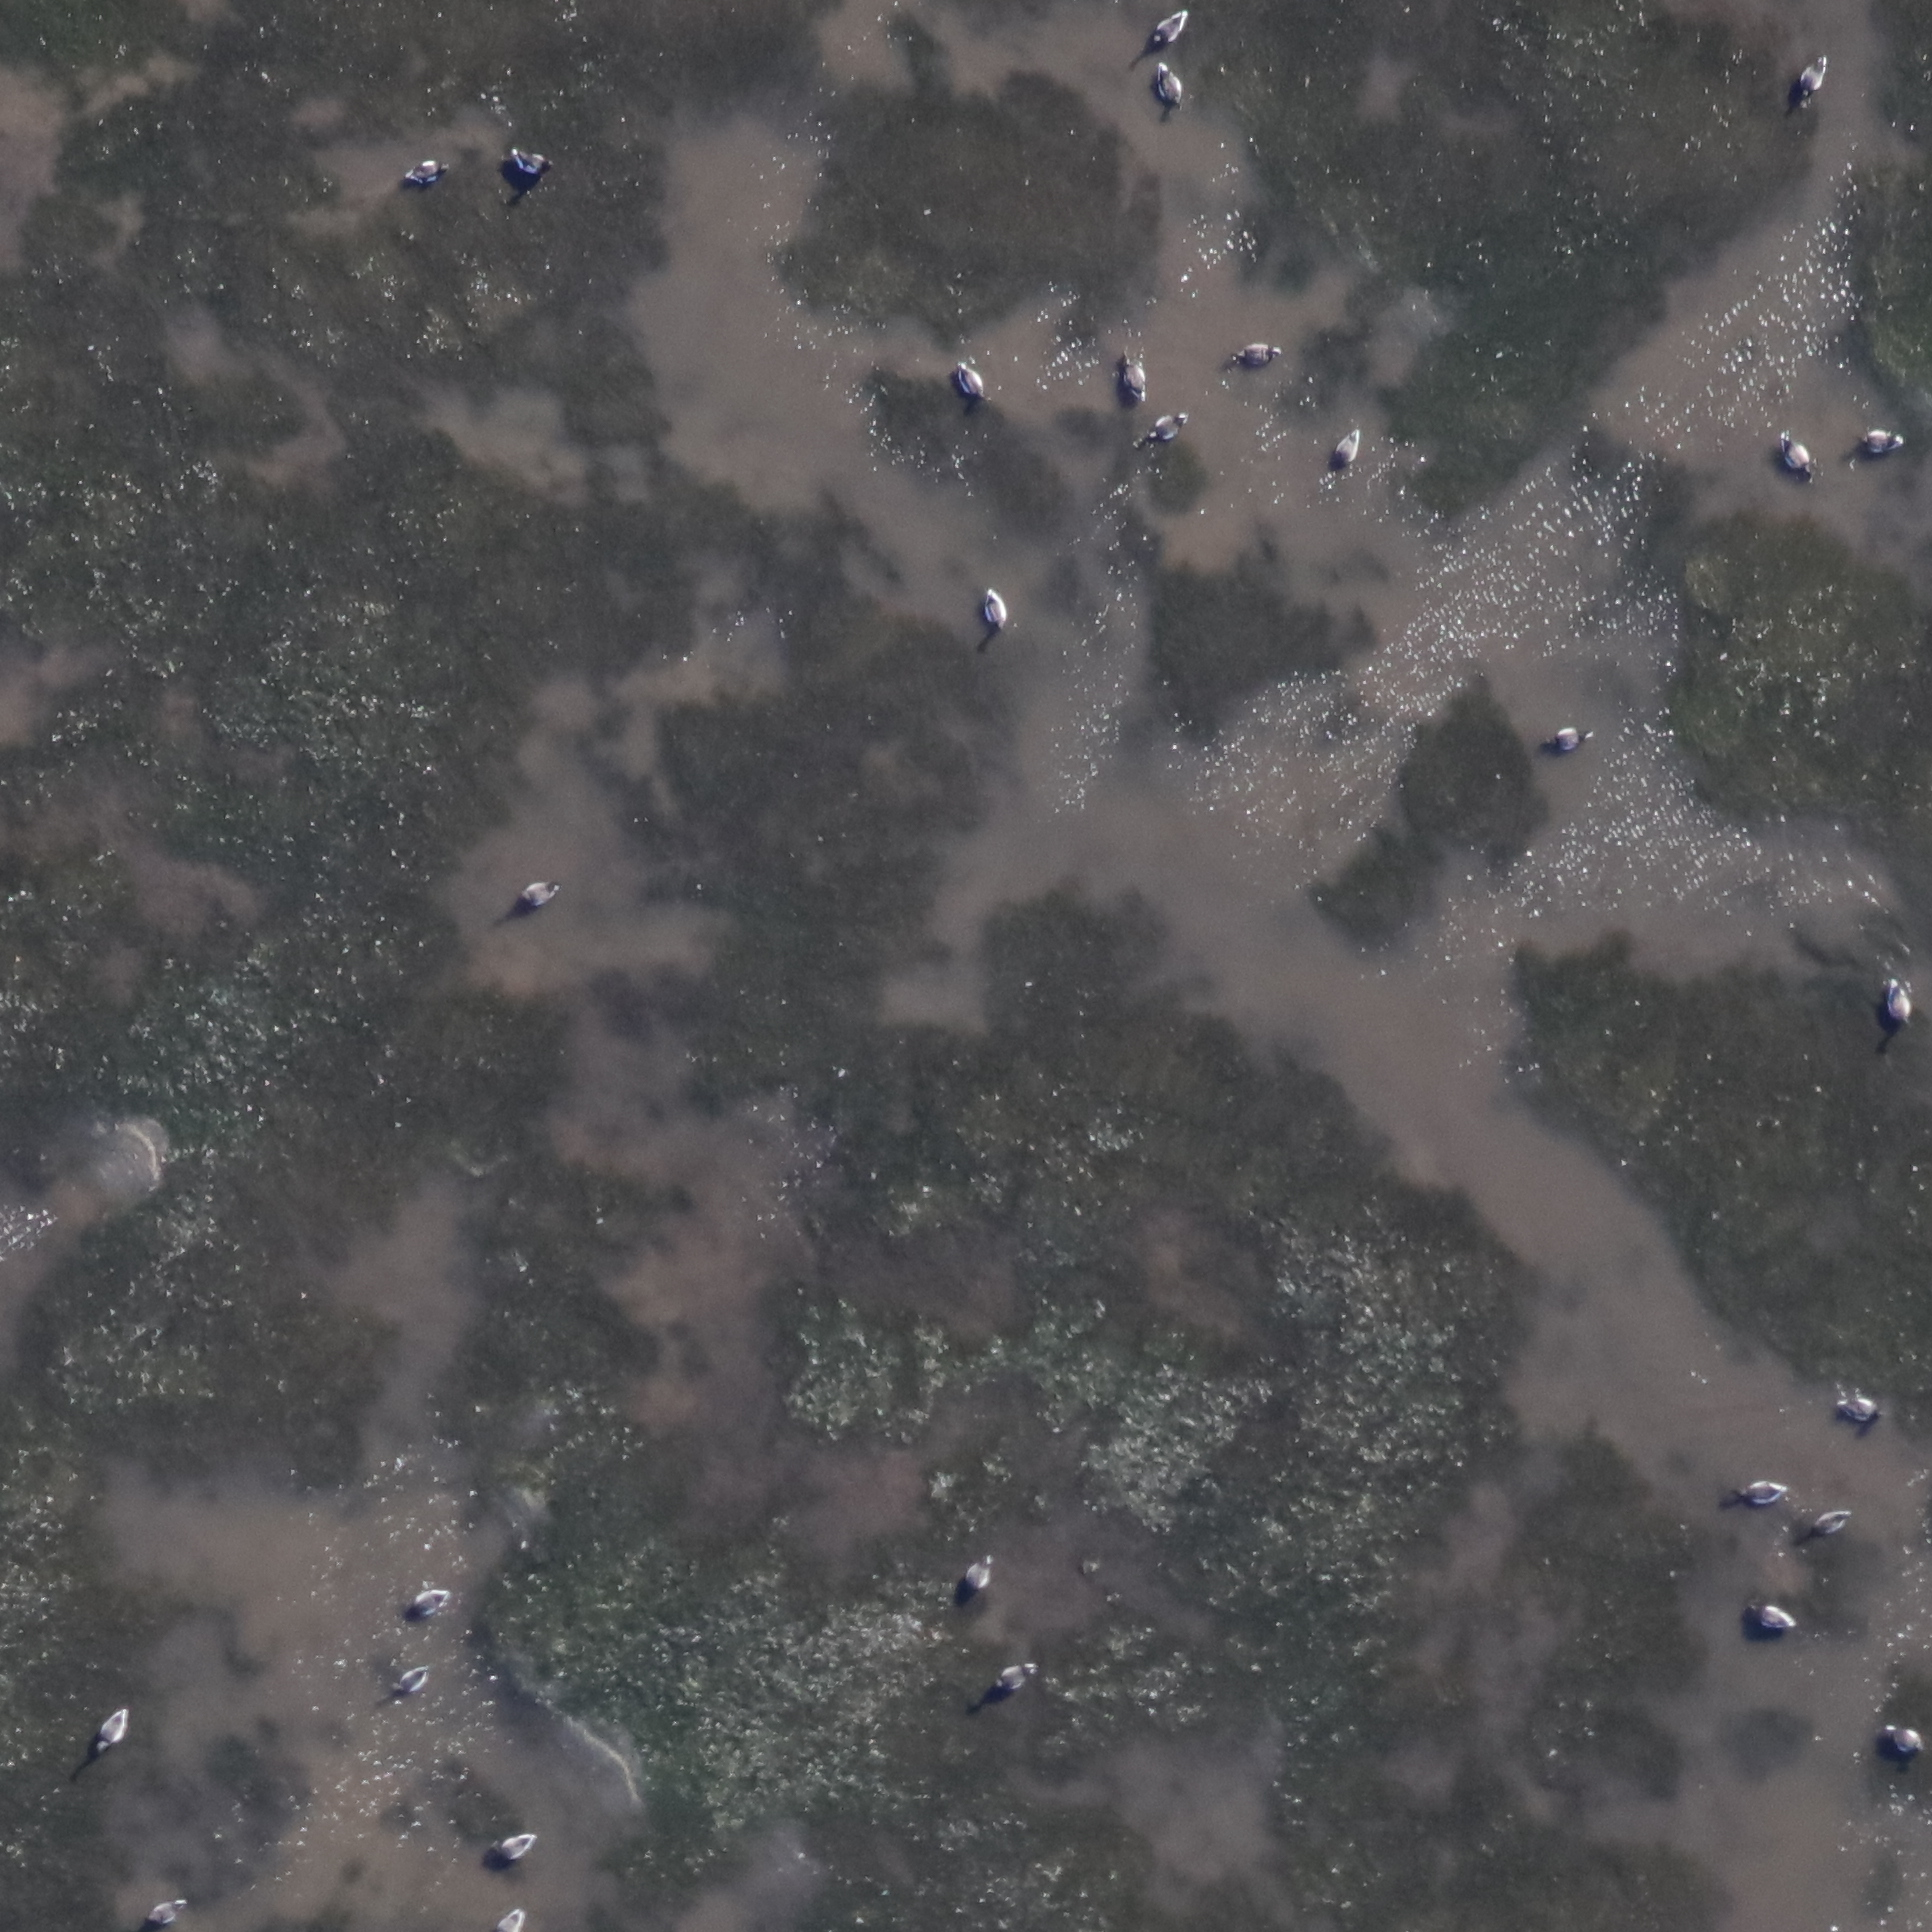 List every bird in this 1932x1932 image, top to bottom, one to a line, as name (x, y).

brant (1169, 30)
brant (1812, 80)
brant (1171, 88)
brant (530, 166)
brant (430, 173)
brant (1258, 358)
brant (1133, 379)
brant (970, 382)
brant (1168, 429)
brant (1878, 444)
brant (1345, 452)
brant (1796, 457)
brant (997, 613)
brant (1566, 742)
brant (540, 895)
brant (1898, 1006)
brant (1858, 1406)
brant (1762, 1494)
brant (1827, 1523)
brant (979, 1577)
brant (429, 1603)
brant (1773, 1617)
brant (1016, 1677)
brant (410, 1680)
brant (110, 1729)
brant (1907, 1738)
brant (514, 1848)
brant (163, 1912)
brant (511, 1928)